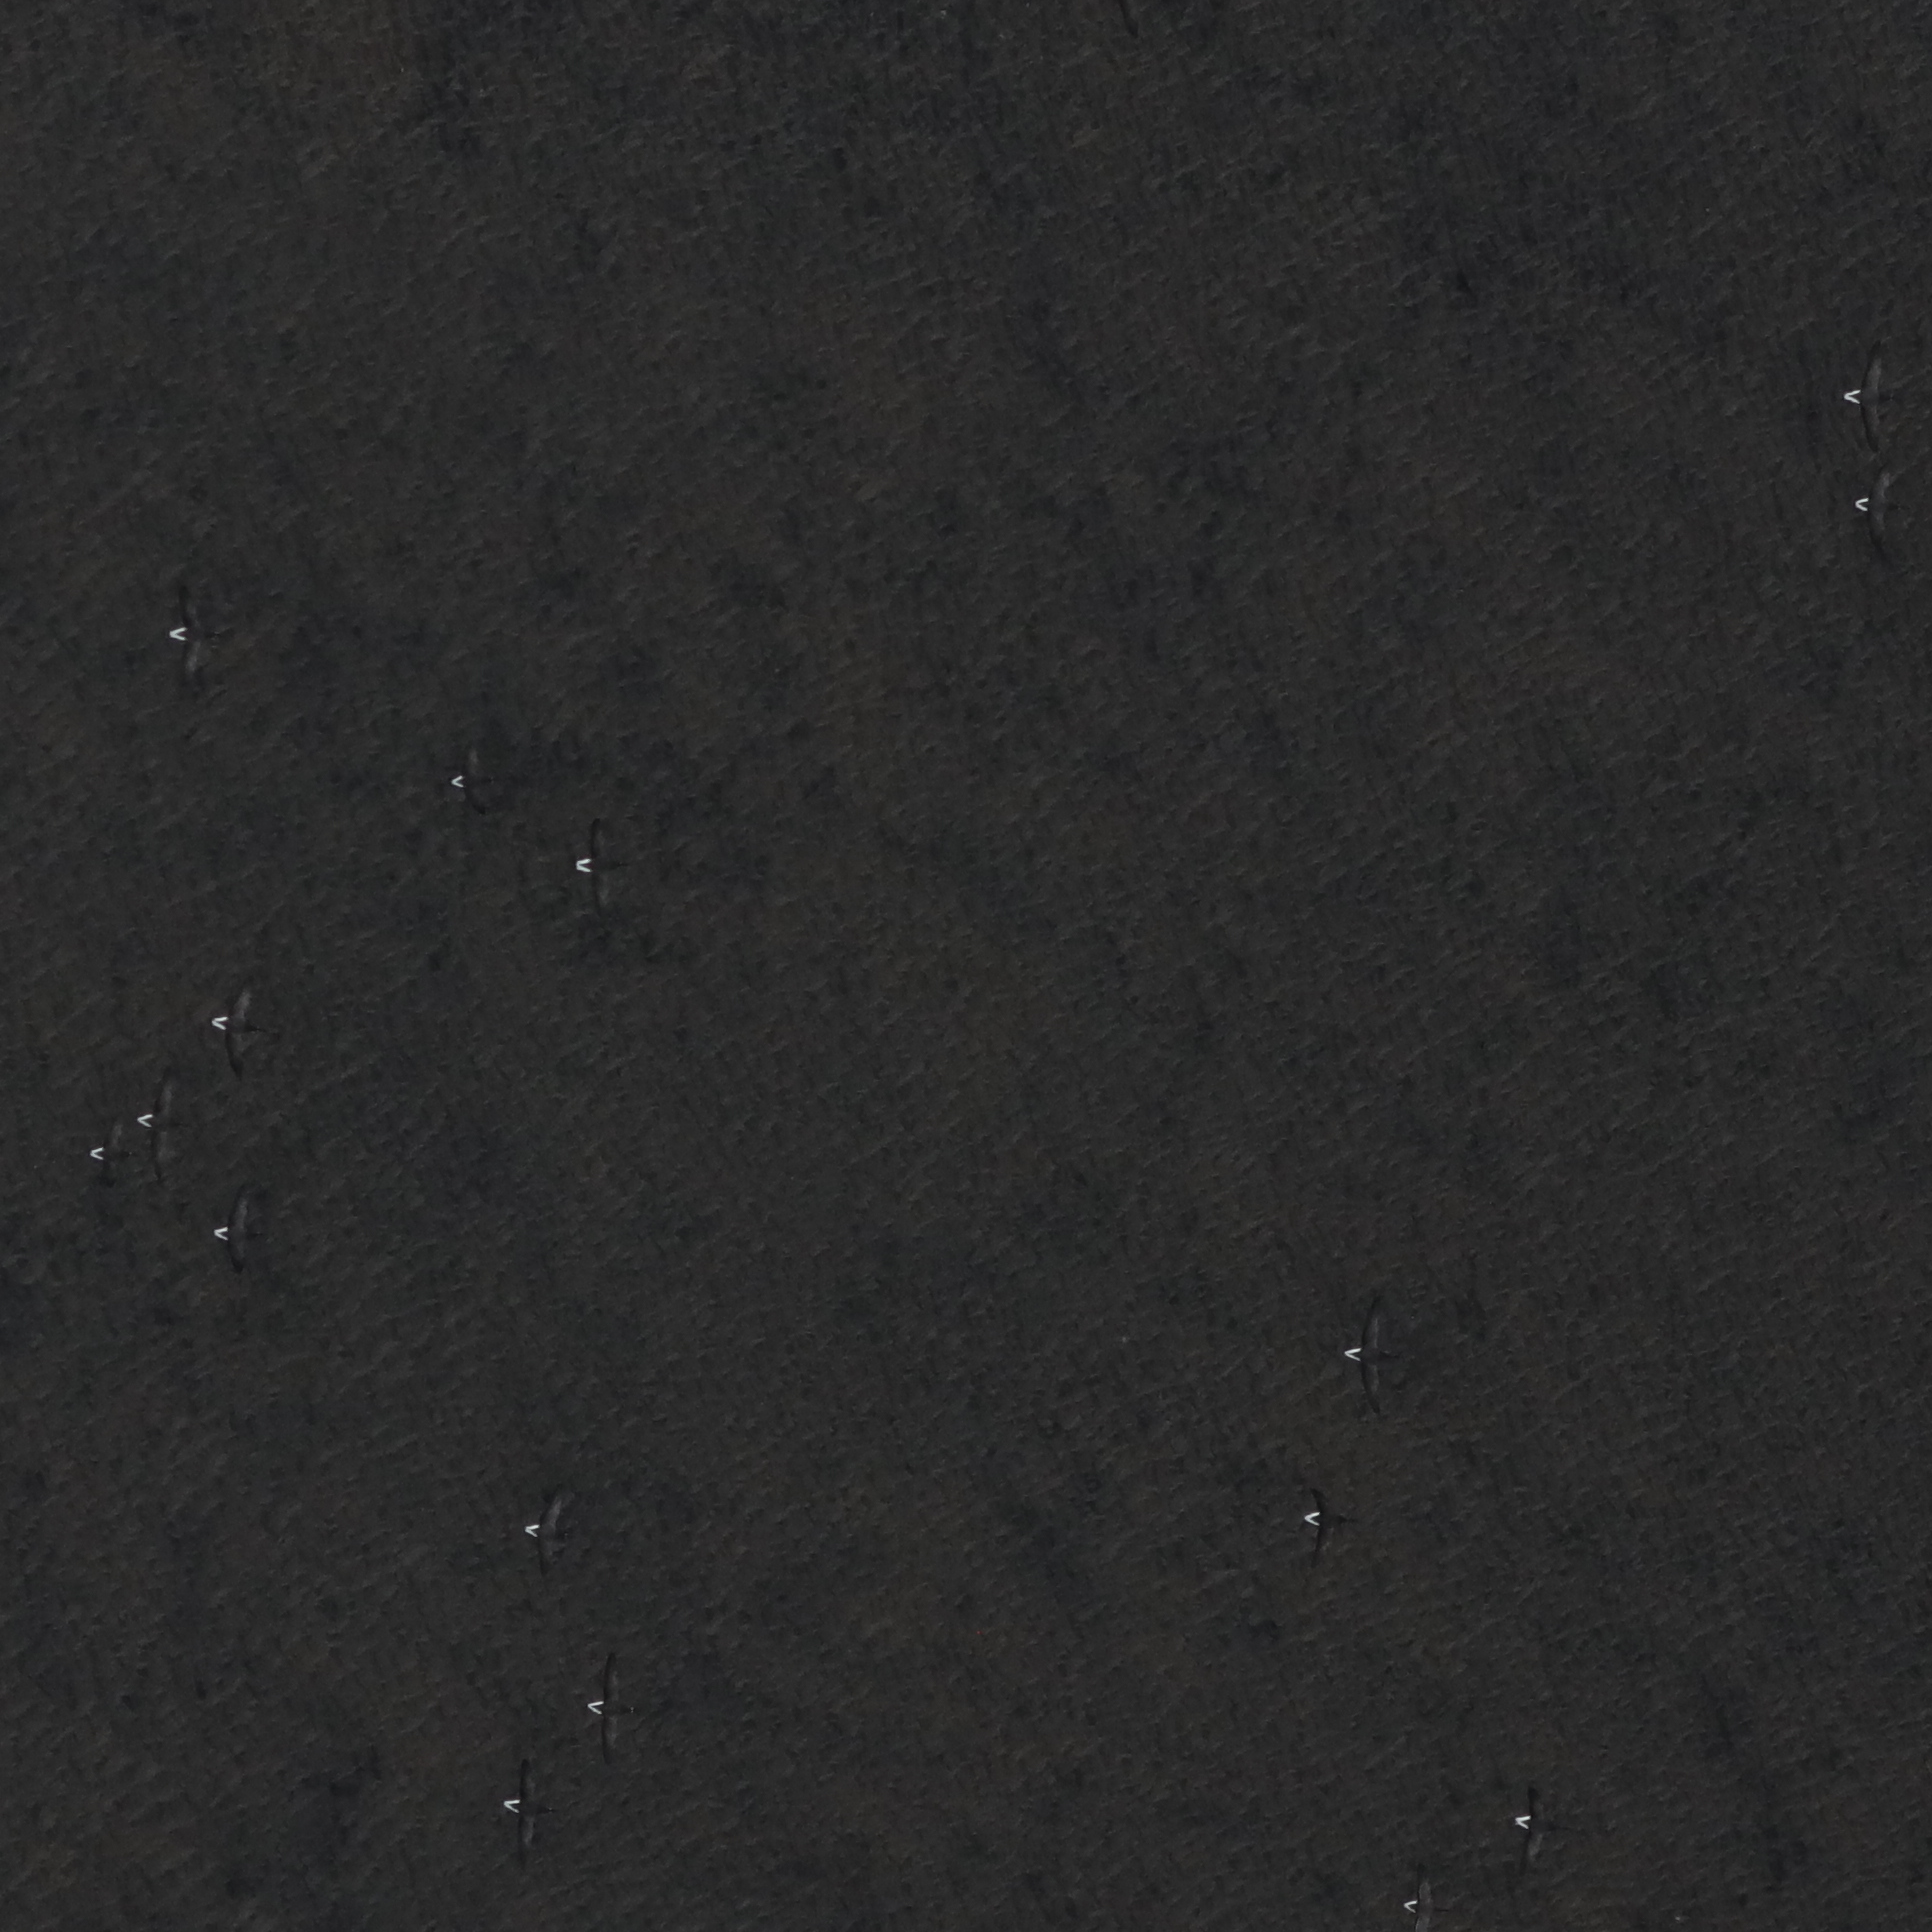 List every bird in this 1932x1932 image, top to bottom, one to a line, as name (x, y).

brant (1859, 396)
brant (1875, 504)
brant (196, 636)
brant (467, 781)
brant (587, 862)
brant (232, 1022)
brant (160, 1121)
brant (110, 1154)
brant (235, 1233)
brant (1370, 1355)
brant (1317, 1518)
brant (546, 1530)
brant (609, 1706)
brant (528, 1809)
brant (1526, 1820)
brant (1424, 1909)